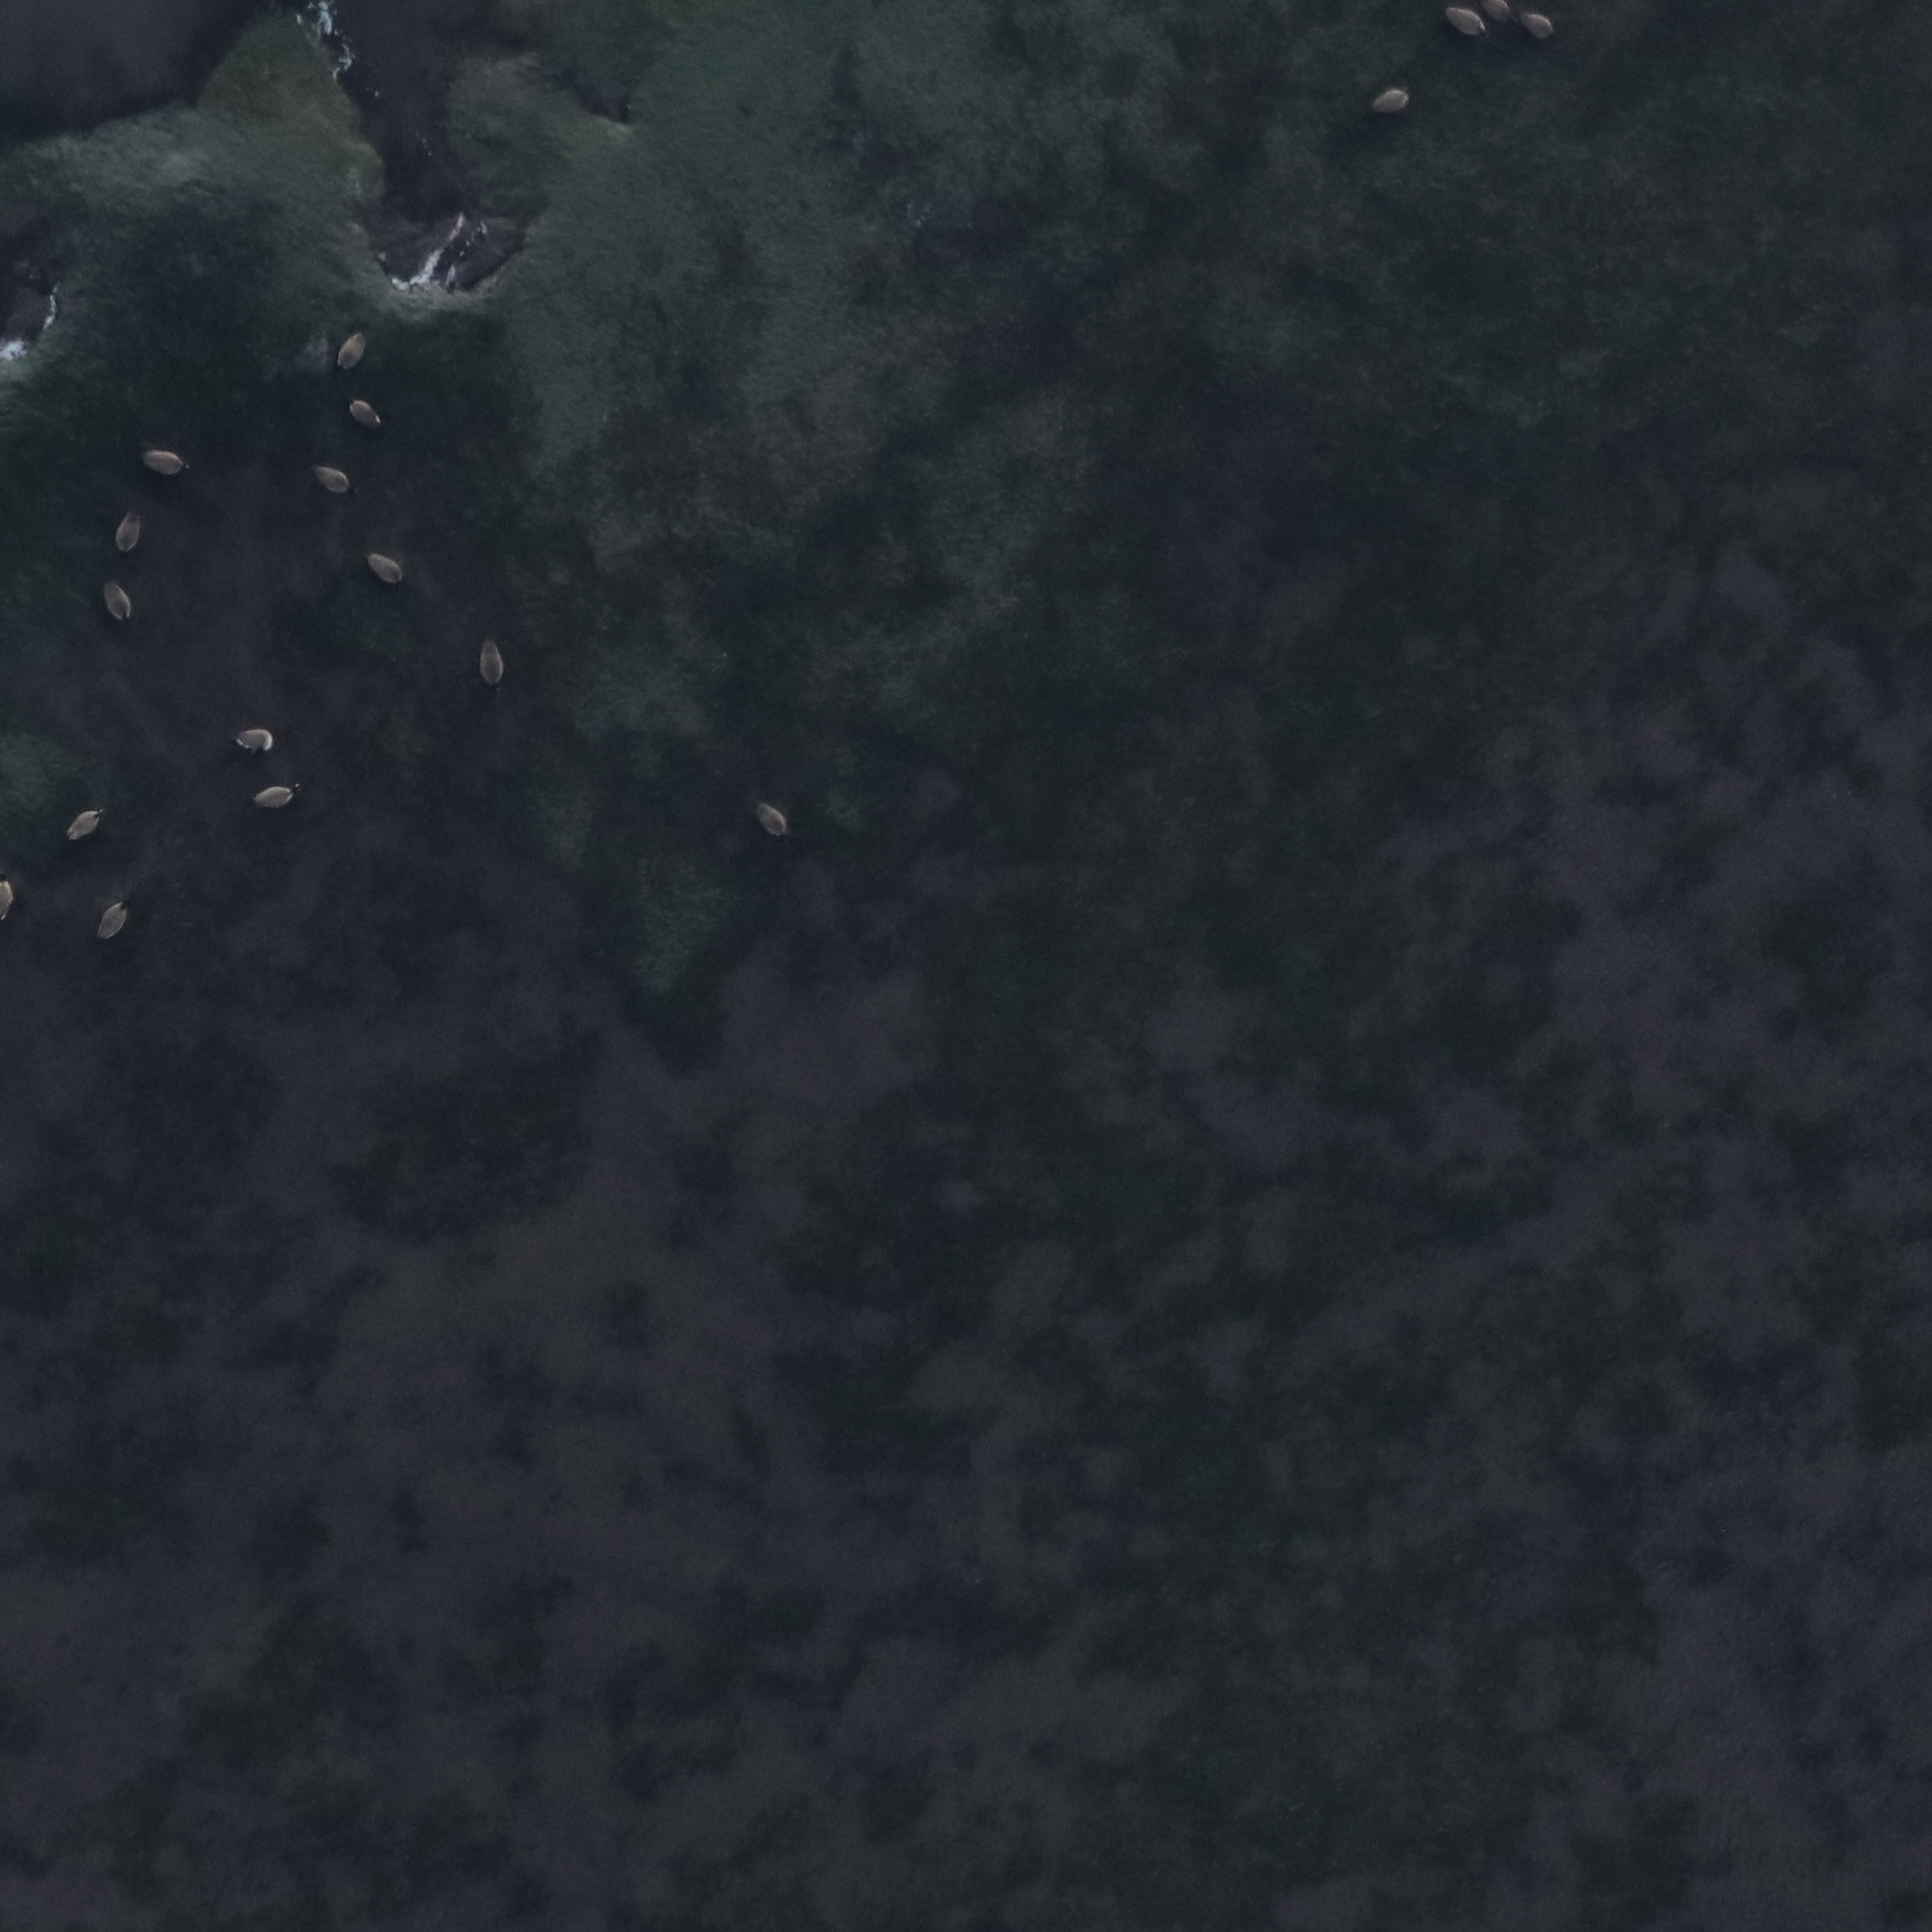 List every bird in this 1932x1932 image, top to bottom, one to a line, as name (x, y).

Canada goose (1499, 8)
Canada goose (1467, 19)
Canada goose (1534, 23)
Canada goose (1390, 100)
Canada goose (348, 349)
Canada goose (364, 413)
Canada goose (162, 461)
Canada goose (332, 479)
Canada goose (128, 533)
Canada goose (385, 569)
Canada goose (115, 601)
Canada goose (489, 663)
Canada goose (256, 737)
Canada goose (273, 796)
Canada goose (771, 819)
Canada goose (85, 823)
Canada goose (1, 897)
Canada goose (113, 918)